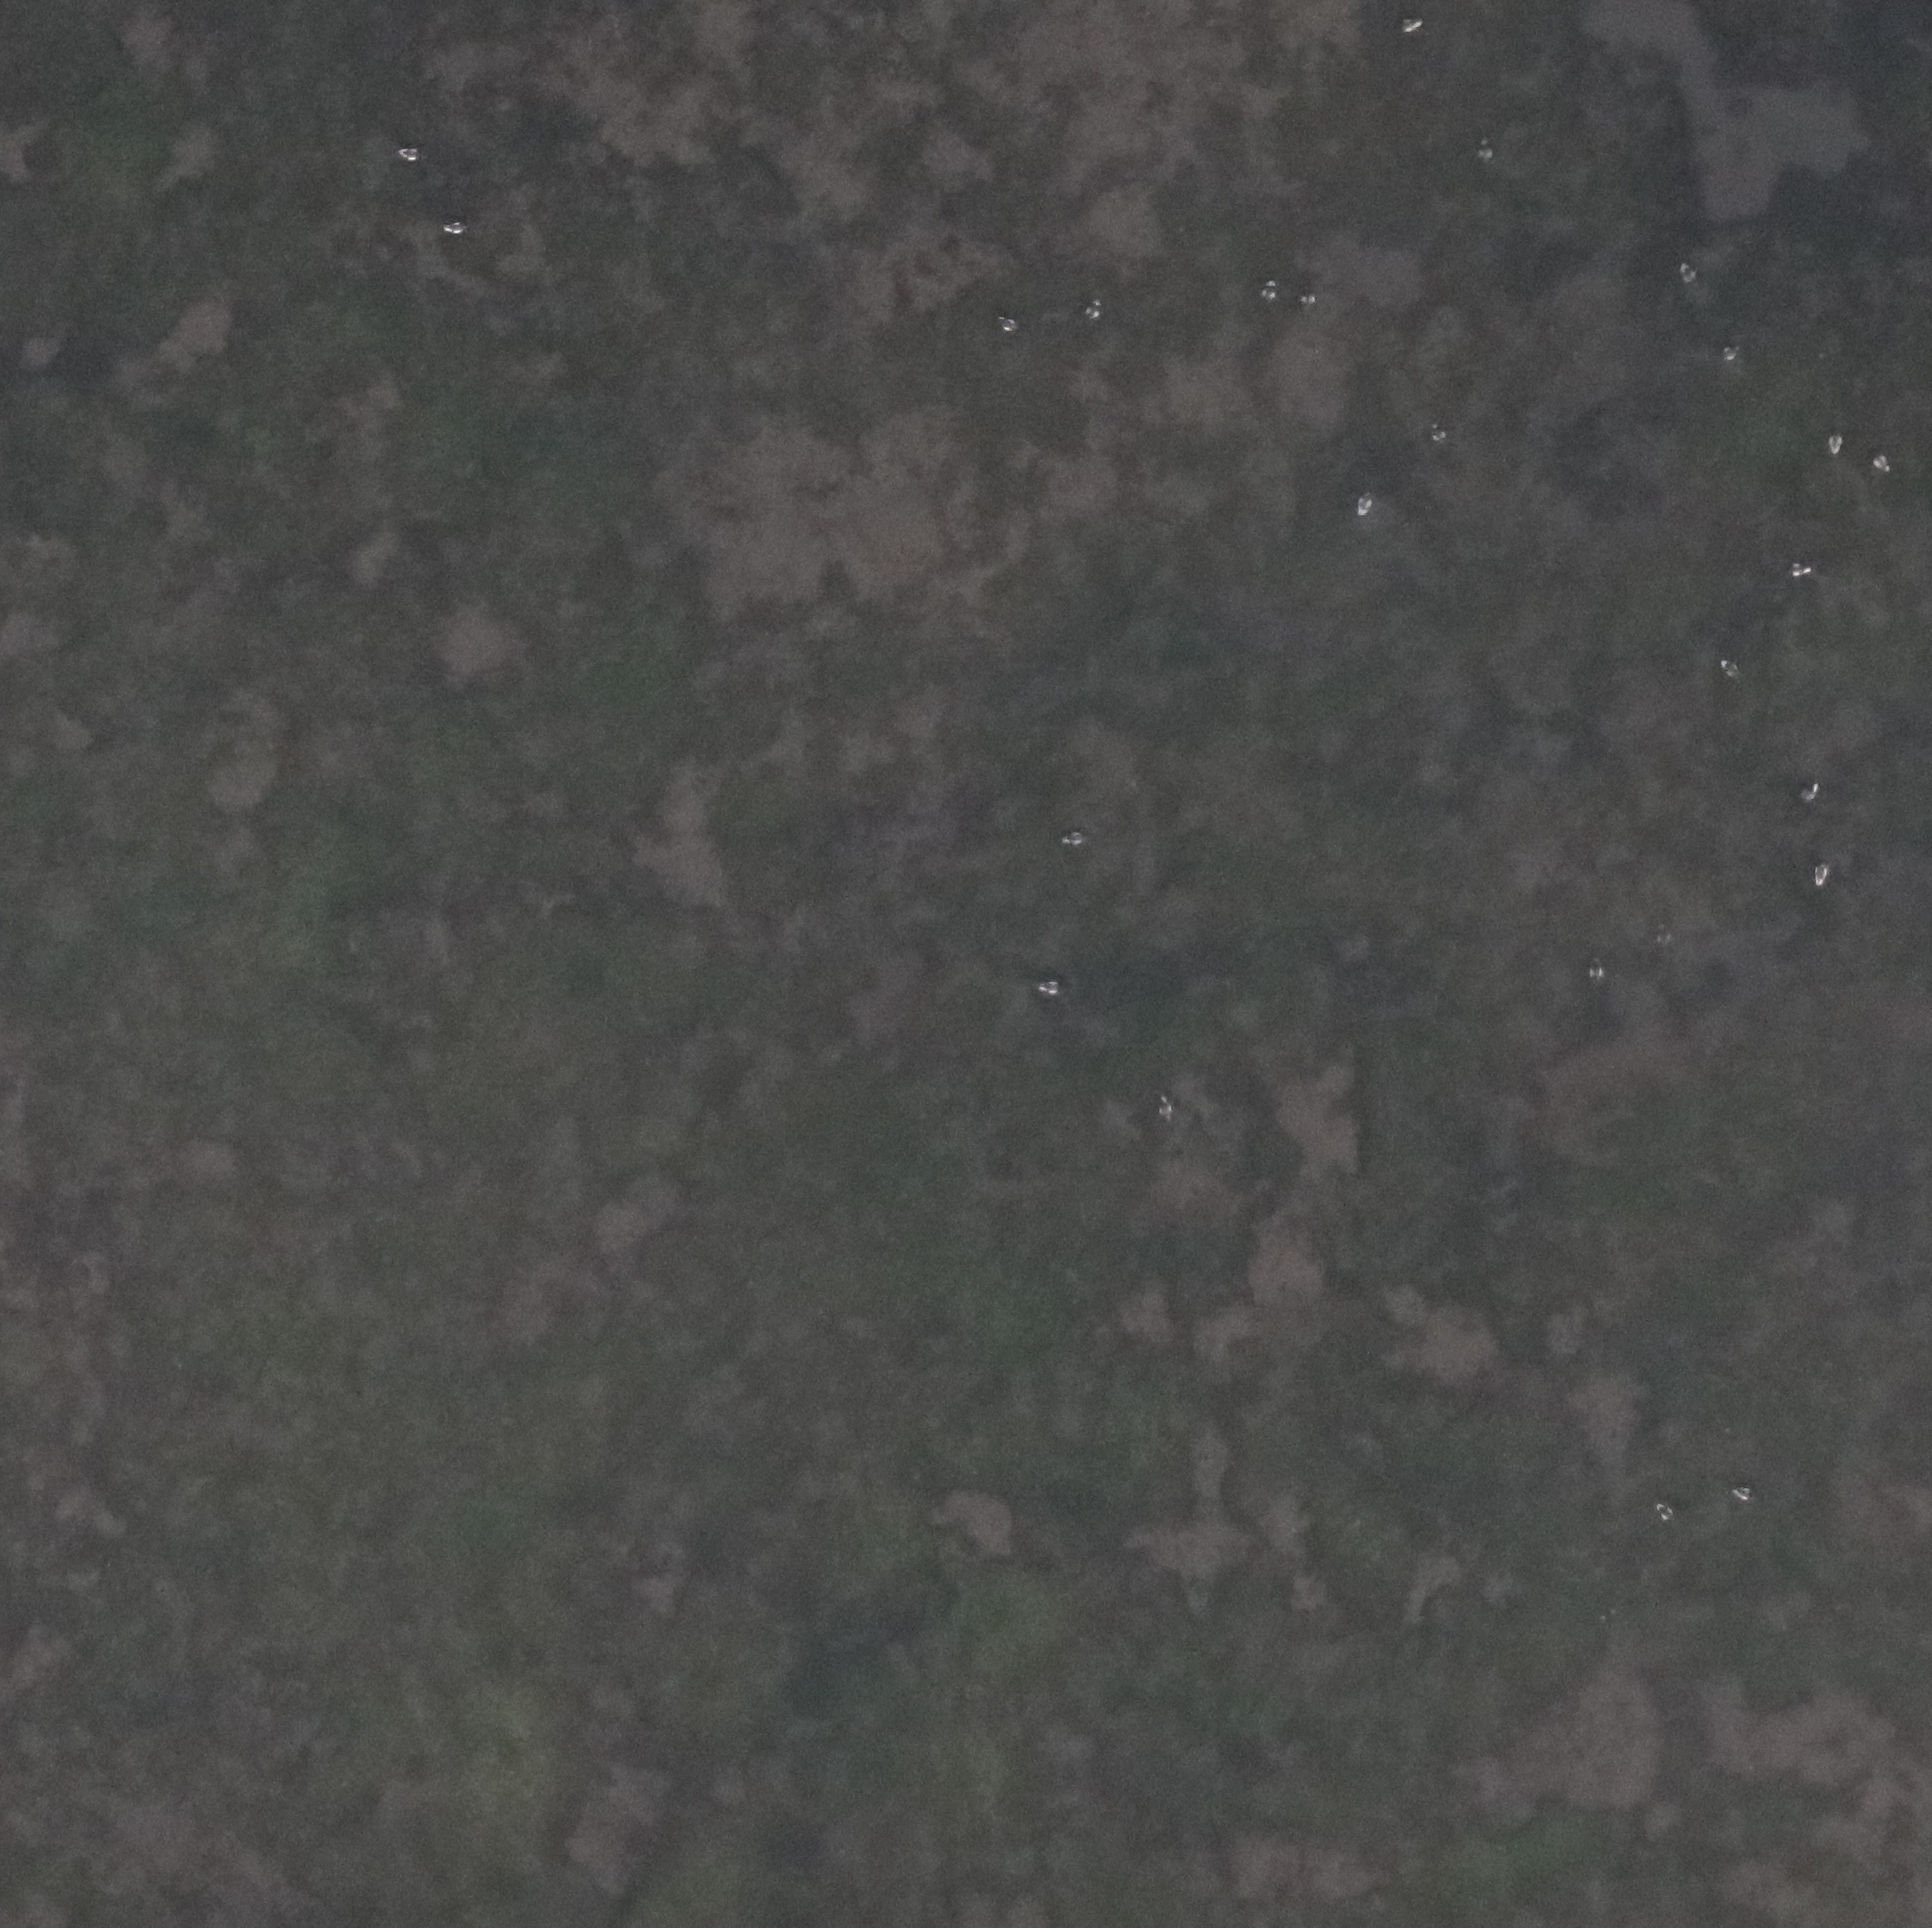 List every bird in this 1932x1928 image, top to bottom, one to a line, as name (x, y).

brant (1410, 25)
brant (1485, 145)
brant (410, 154)
brant (455, 227)
brant (1682, 263)
brant (1271, 291)
brant (1305, 296)
brant (1095, 310)
brant (1009, 324)
brant (1736, 350)
brant (1431, 430)
brant (1835, 446)
brant (1879, 462)
brant (1364, 503)
brant (1800, 570)
brant (1730, 668)
brant (1807, 791)
brant (1074, 838)
brant (1821, 873)
brant (1660, 937)
brant (1597, 969)
brant (1051, 987)
brant (1167, 1109)
brant (1744, 1493)
brant (1665, 1513)